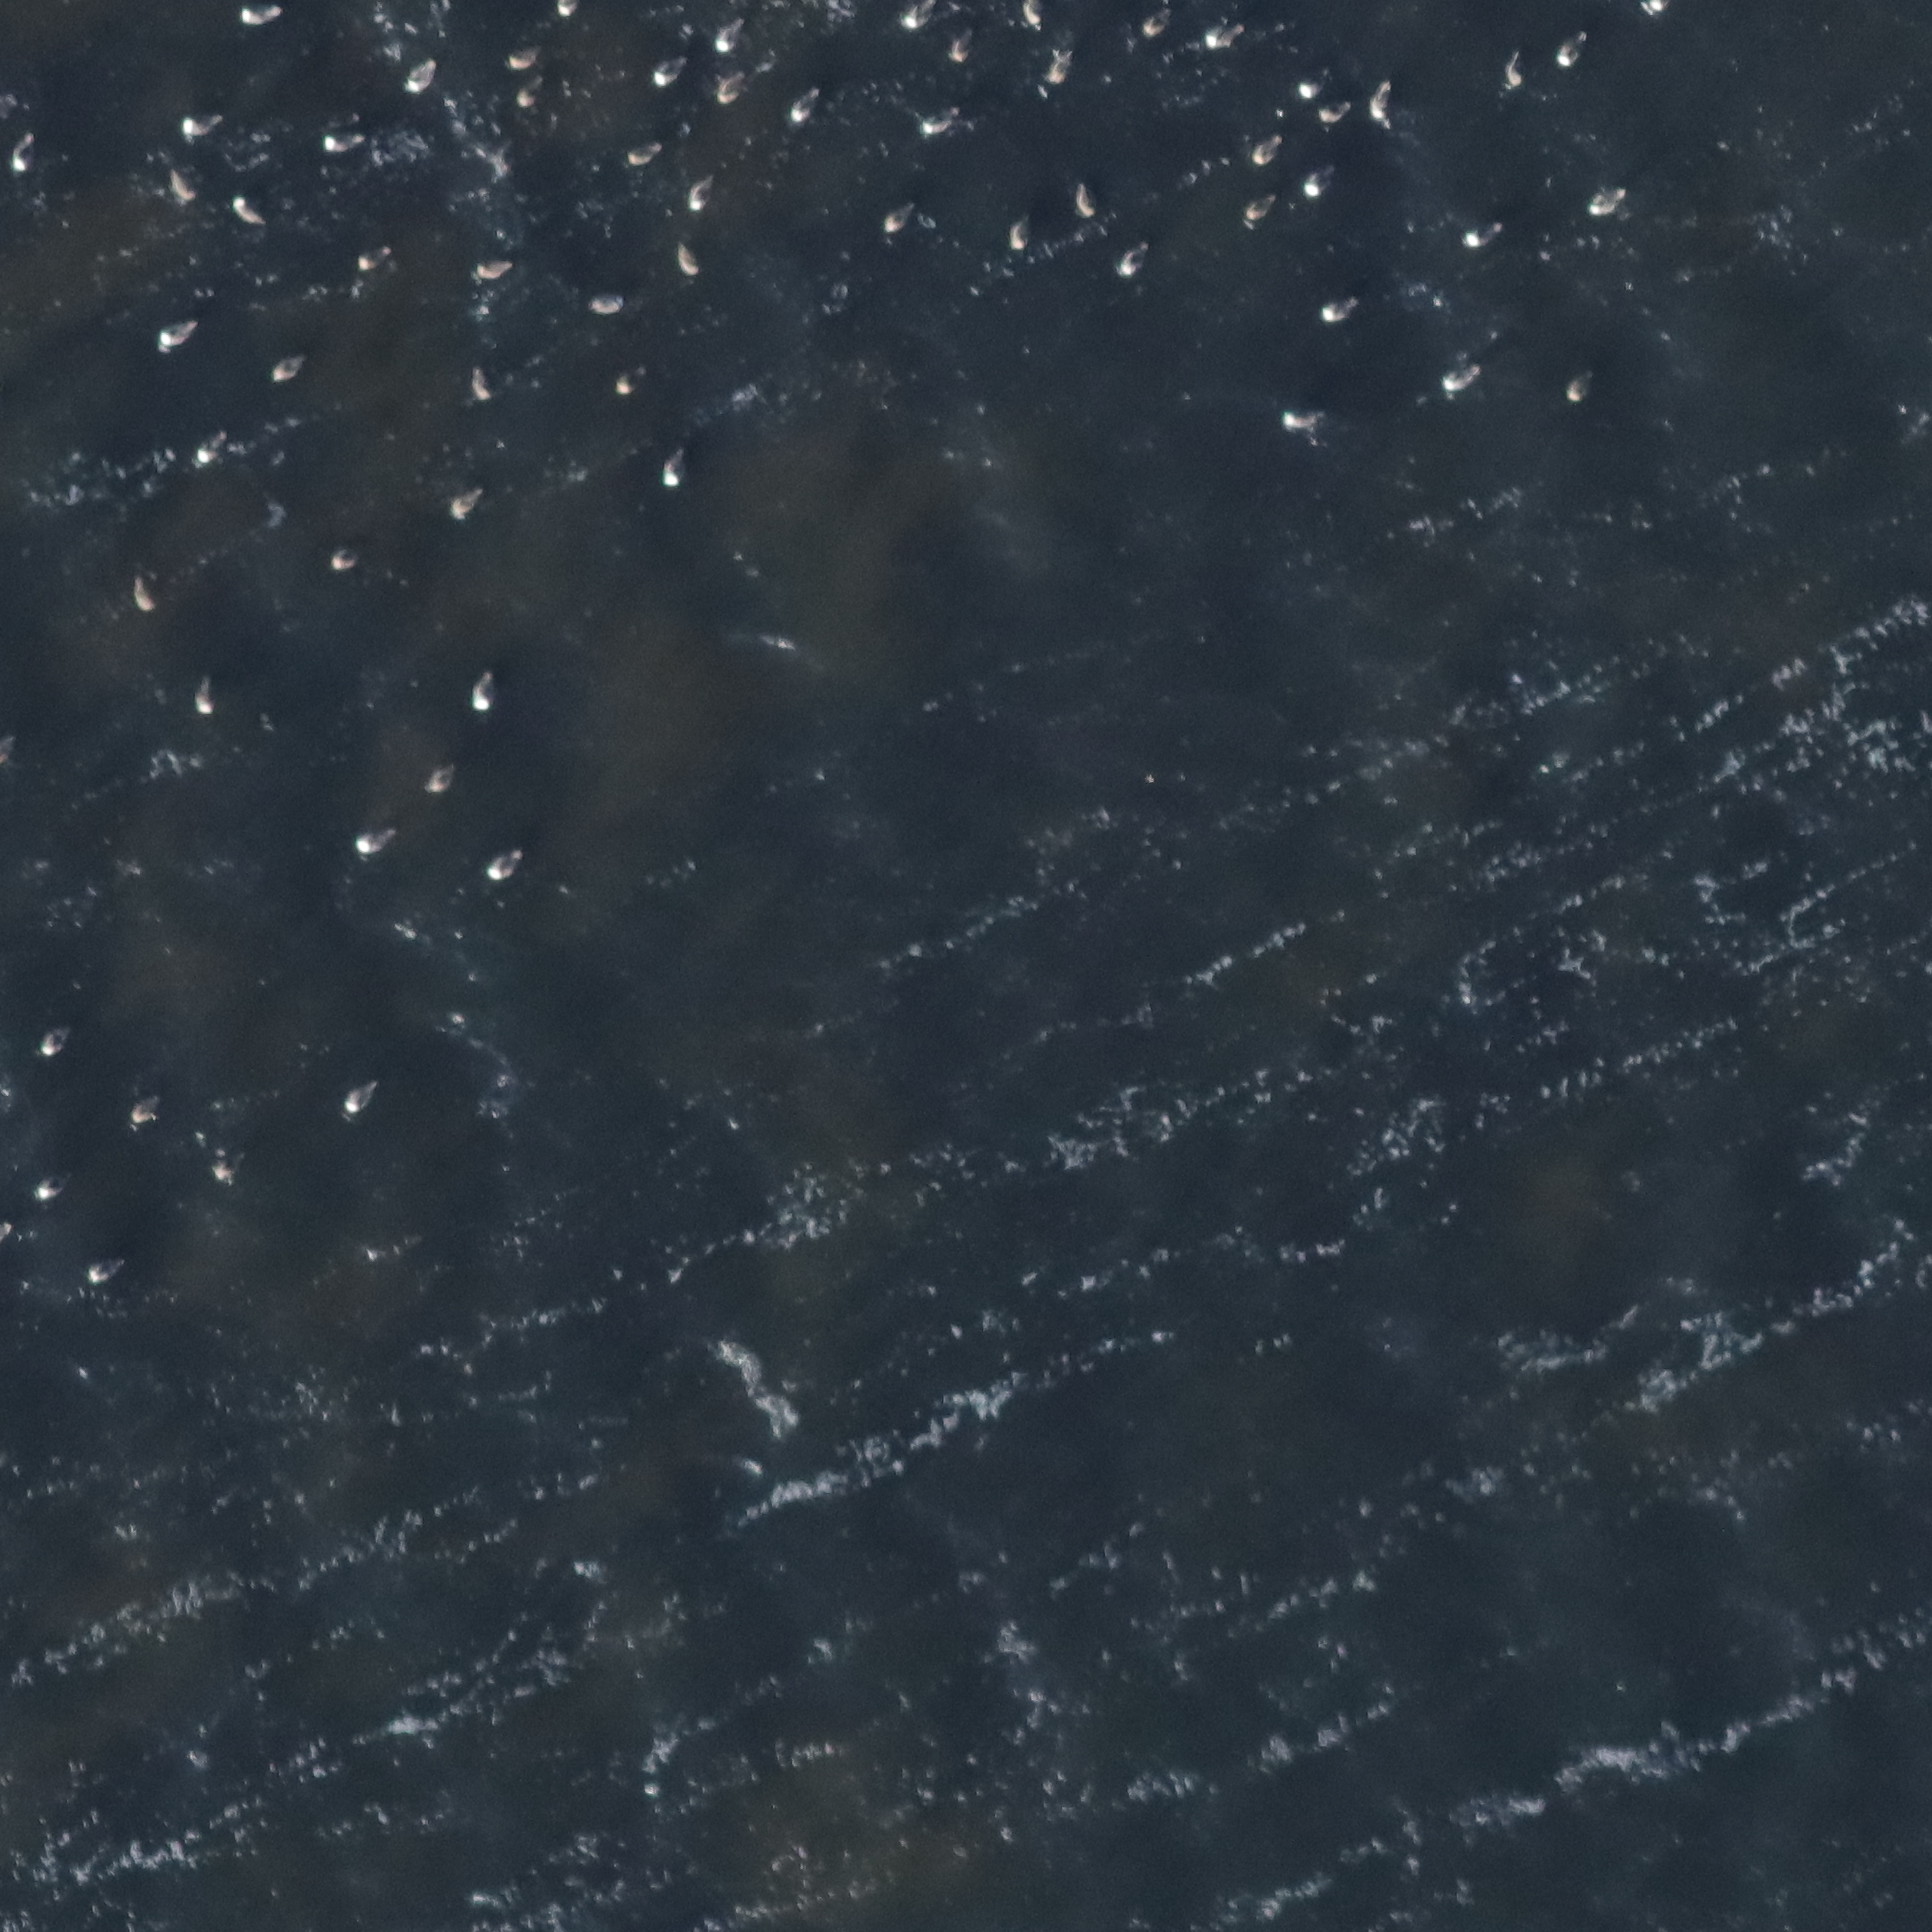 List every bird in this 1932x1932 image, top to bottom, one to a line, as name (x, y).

other bird (569, 0)
other bird (261, 14)
other bird (1035, 15)
other bird (919, 17)
other bird (1155, 24)
other bird (726, 38)
other bird (1223, 40)
other bird (960, 47)
other bird (1572, 53)
other bird (523, 60)
other bird (673, 70)
other bird (1517, 70)
other bird (1059, 71)
other bird (422, 79)
other bird (733, 88)
other bird (1315, 89)
other bird (529, 94)
other bird (1383, 102)
other bird (804, 109)
other bird (1334, 114)
other bird (935, 122)
other bird (203, 125)
other bird (344, 141)
other bird (1269, 151)
other bird (25, 154)
other bird (641, 156)
other bird (1316, 182)
other bird (182, 187)
other bird (697, 195)
other bird (1085, 201)
other bird (1602, 201)
other bird (1261, 210)
other bird (254, 215)
other bird (895, 217)
other bird (1021, 233)
other bird (1484, 235)
other bird (372, 258)
other bird (690, 261)
other bird (1135, 262)
other bird (495, 272)
other bird (605, 303)
other bird (1337, 308)
other bird (182, 336)
other bird (291, 367)
other bird (1461, 380)
other bird (480, 382)
other bird (631, 382)
other bird (1578, 387)
other bird (1302, 417)
other bird (210, 451)
other bird (677, 466)
other bird (468, 509)
other bird (347, 558)
other bird (144, 597)
other bird (489, 690)
other bird (211, 698)
other bird (2, 752)
other bird (441, 779)
other bird (376, 839)
other bird (502, 864)
other bird (52, 1041)
other bird (363, 1101)
other bird (147, 1113)
other bird (227, 1169)
other bird (58, 1187)
other bird (106, 1269)